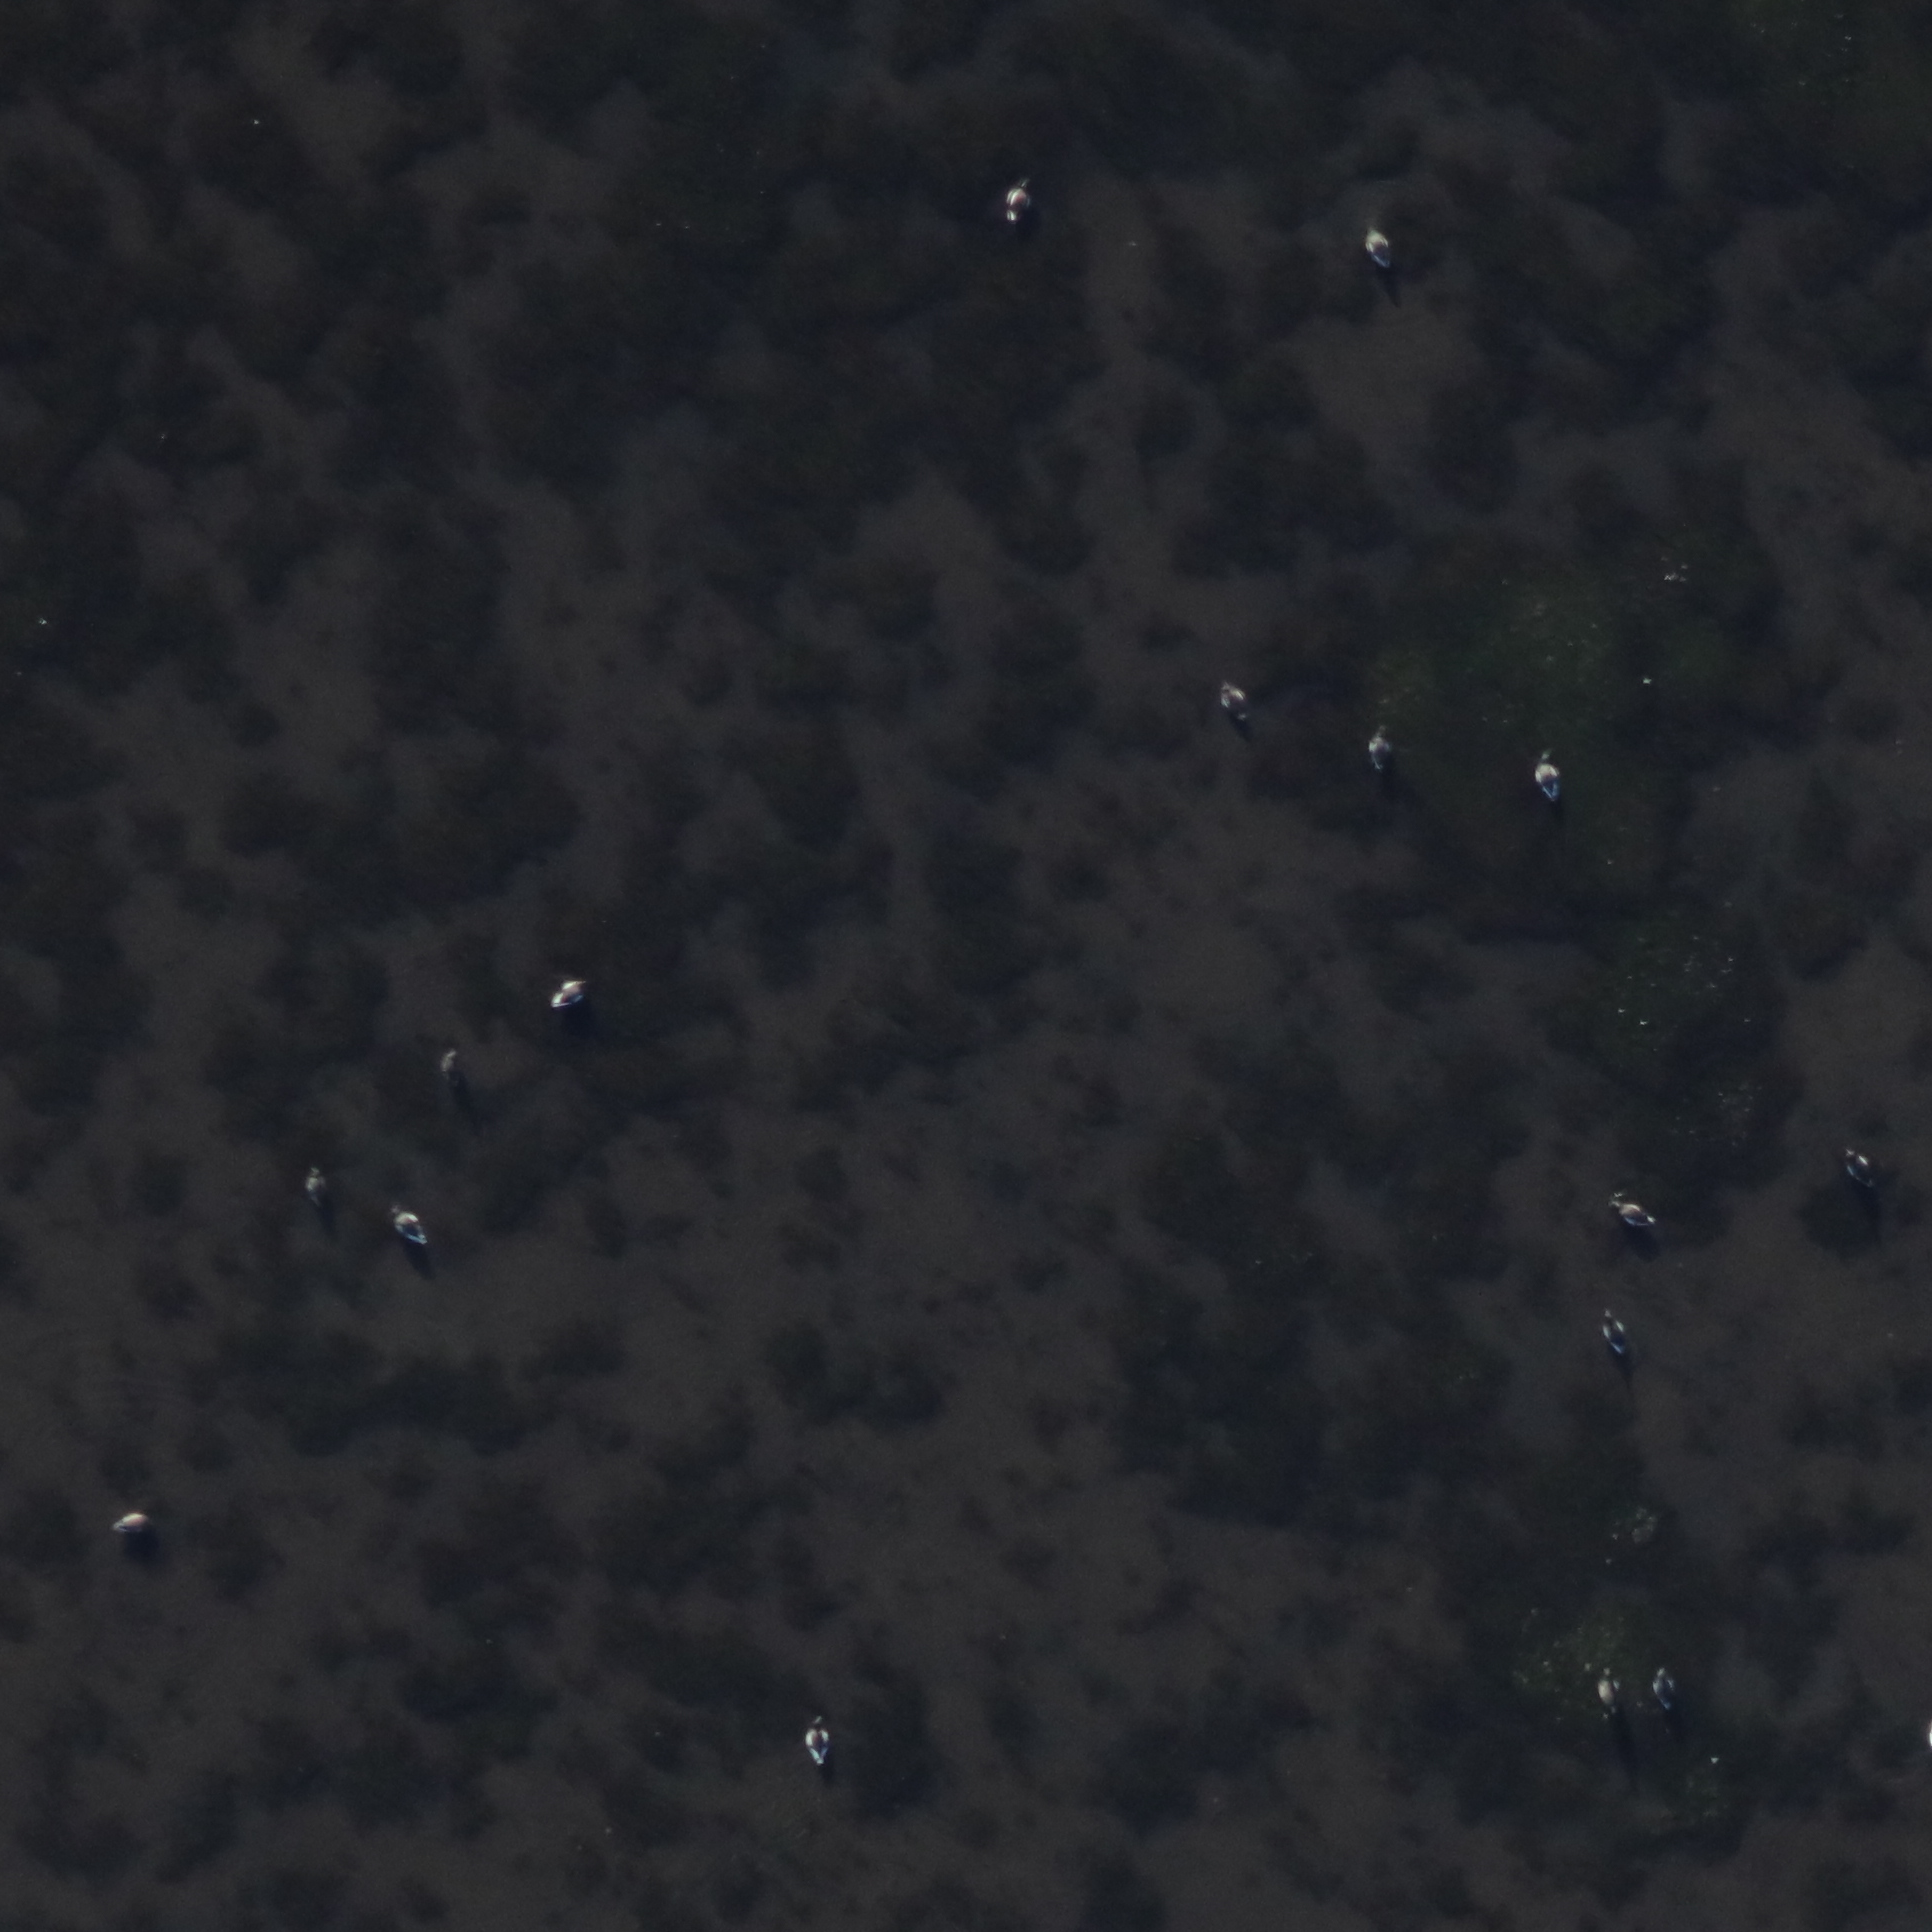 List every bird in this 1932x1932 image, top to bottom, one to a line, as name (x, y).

brant (1019, 198)
brant (1377, 246)
brant (1236, 703)
brant (1379, 752)
brant (1546, 779)
brant (570, 994)
brant (450, 1070)
brant (1856, 1171)
brant (322, 1189)
brant (1632, 1214)
brant (409, 1228)
brant (1614, 1333)
brant (142, 1524)
brant (1607, 1688)
brant (1666, 1694)
brant (817, 1740)